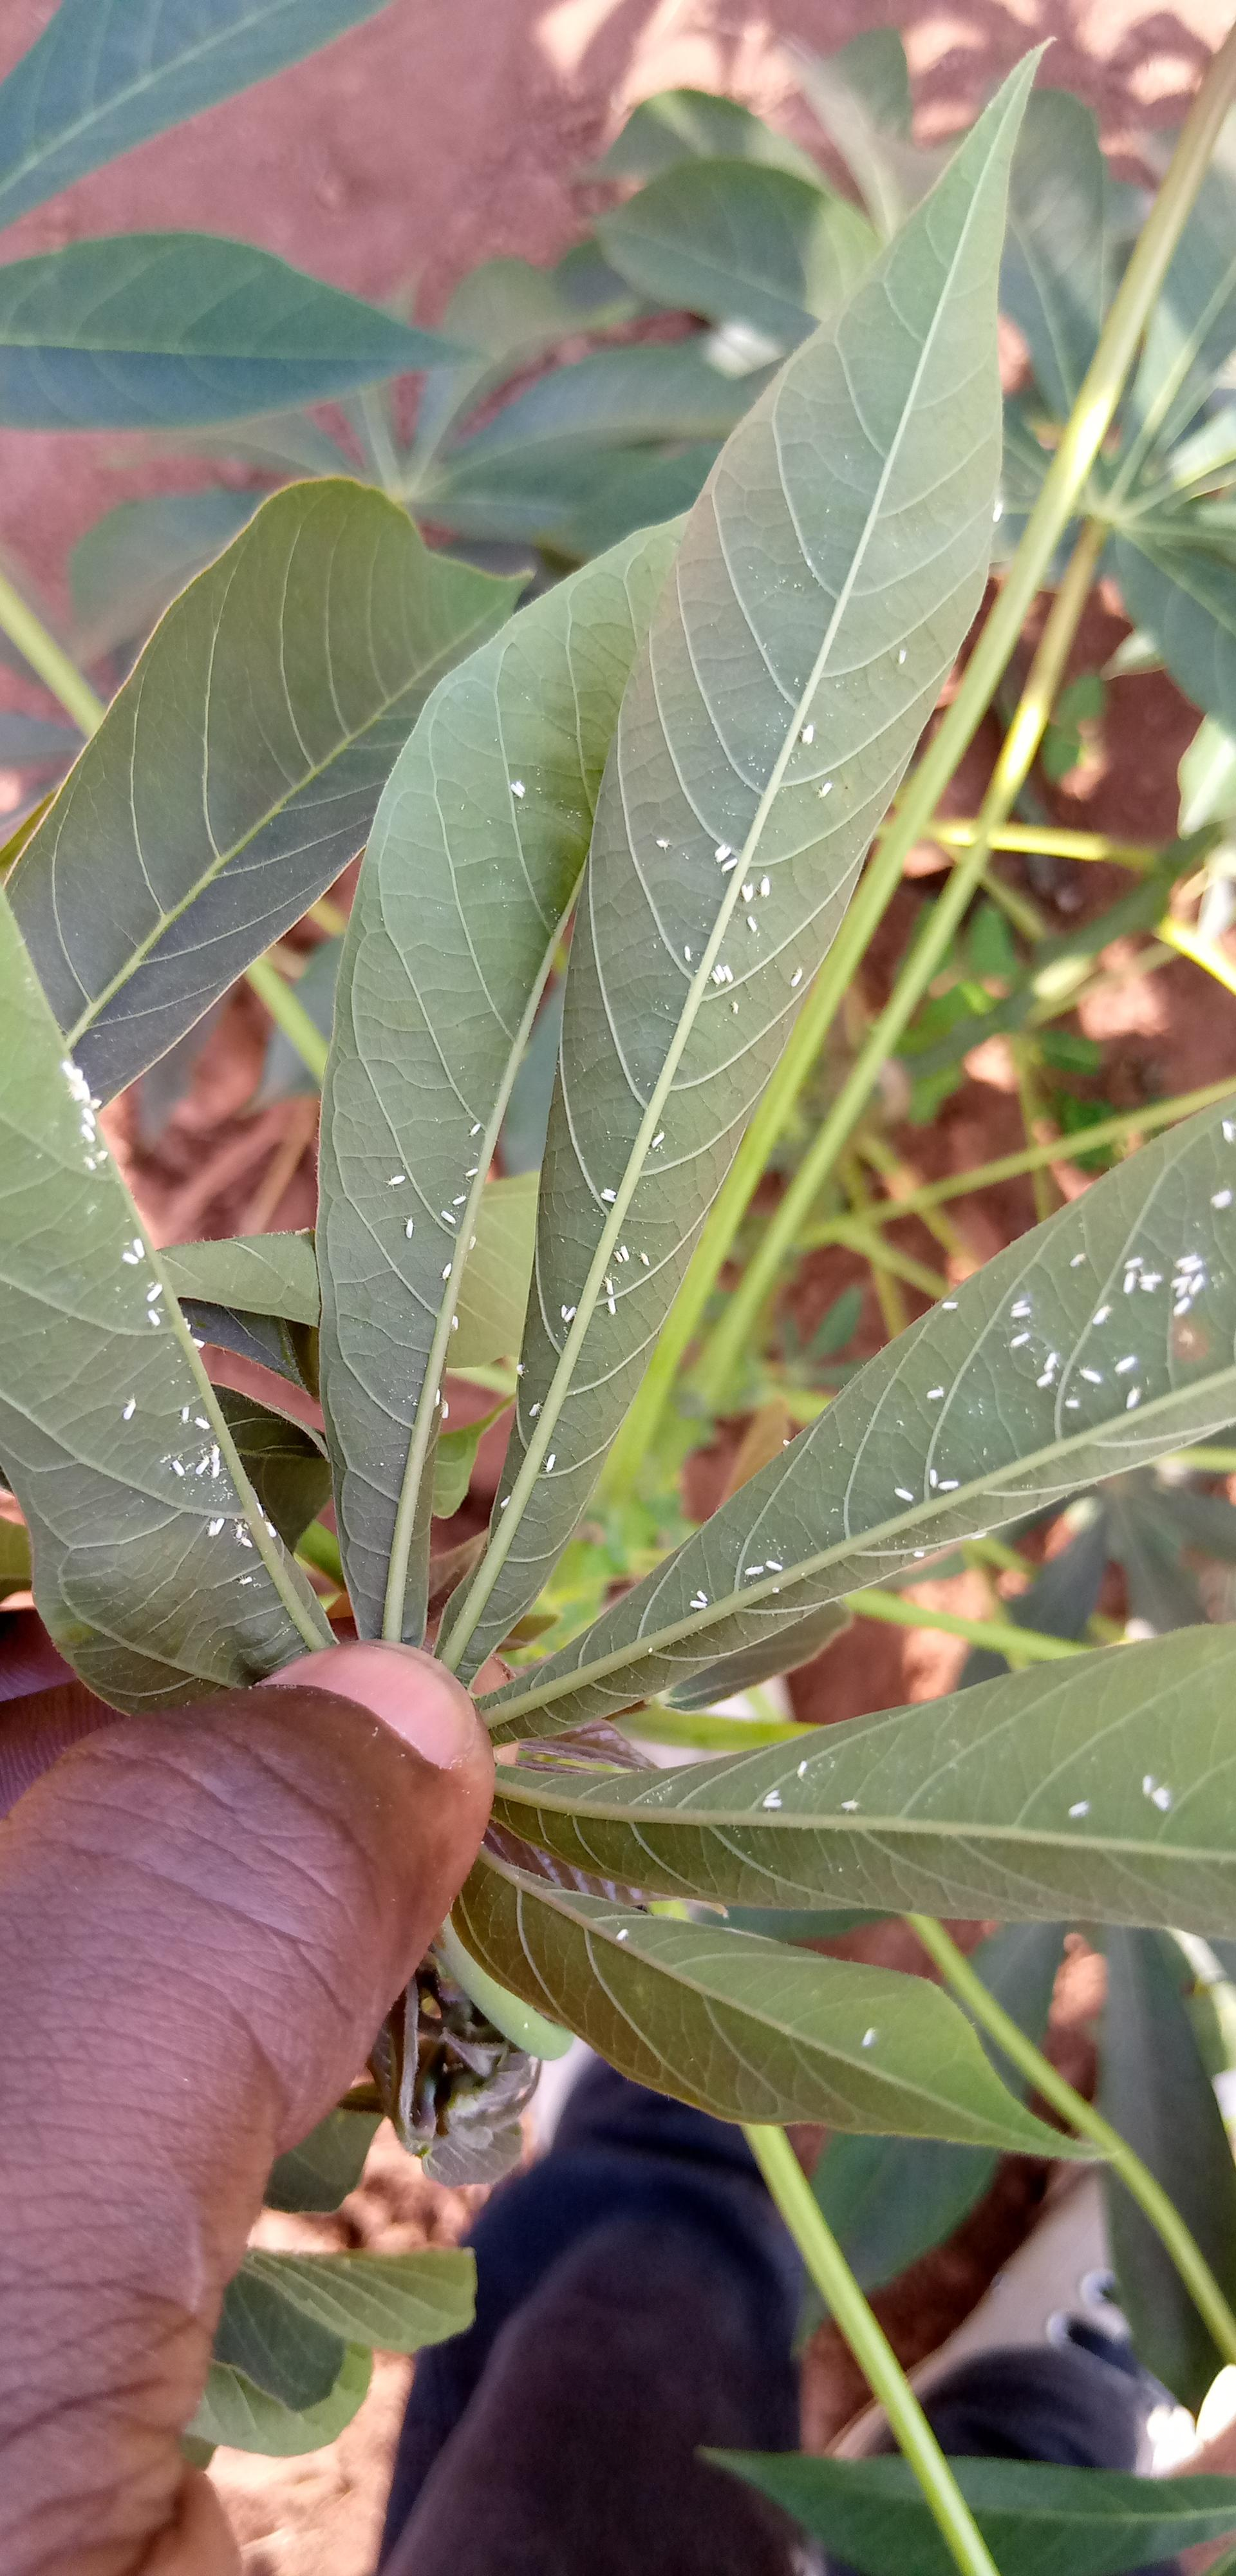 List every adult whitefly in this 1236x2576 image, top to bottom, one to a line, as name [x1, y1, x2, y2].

whitefly [896, 647, 908, 666]
whitefly [807, 723, 816, 746]
whitefly [800, 726, 807, 745]
whitefly [514, 781, 527, 794]
whitefly [816, 781, 834, 801]
whitefly [510, 782, 524, 800]
whitefly [654, 838, 670, 852]
whitefly [713, 844, 727, 858]
whitefly [716, 847, 732, 864]
whitefly [720, 858, 739, 875]
whitefly [763, 876, 772, 898]
whitefly [760, 878, 765, 898]
whitefly [740, 882, 750, 904]
whitefly [747, 882, 755, 899]
whitefly [745, 914, 760, 934]
whitefly [682, 944, 693, 963]
whitefly [714, 963, 726, 983]
whitefly [722, 964, 735, 985]
whitefly [788, 966, 803, 989]
whitefly [709, 969, 720, 986]
whitefly [729, 998, 740, 1016]
whitefly [61, 1059, 76, 1080]
whitefly [74, 1067, 84, 1080]
whitefly [79, 1079, 90, 1103]
whitefly [71, 1084, 84, 1102]
whitefly [89, 1097, 103, 1110]
whitefly [82, 1106, 97, 1126]
whitefly [1220, 1119, 1234, 1145]
whitefly [467, 1121, 482, 1139]
whitefly [79, 1124, 97, 1142]
whitefly [650, 1129, 667, 1150]
whitefly [94, 1148, 110, 1162]
whitefly [82, 1154, 99, 1171]
whitefly [462, 1165, 480, 1179]
whitefly [384, 1171, 408, 1188]
whitefly [603, 1188, 617, 1199]
whitefly [1209, 1189, 1232, 1204]
whitefly [451, 1192, 469, 1207]
whitefly [599, 1192, 616, 1204]
whitefly [1213, 1195, 1233, 1211]
whitefly [440, 1208, 458, 1227]
whitefly [402, 1216, 417, 1240]
whitefly [467, 1234, 477, 1253]
whitefly [132, 1236, 147, 1259]
whitefly [619, 1245, 631, 1264]
whitefly [612, 1250, 624, 1264]
whitefly [639, 1251, 652, 1267]
whitefly [1067, 1251, 1085, 1270]
whitefly [120, 1251, 139, 1266]
whitefly [1175, 1254, 1198, 1270]
whitefly [1122, 1256, 1143, 1269]
whitefly [1181, 1260, 1203, 1274]
whitefly [439, 1262, 452, 1283]
whitefly [1120, 1271, 1136, 1295]
whitefly [1137, 1271, 1163, 1283]
whitefly [1190, 1273, 1204, 1294]
whitefly [1170, 1276, 1194, 1289]
whitefly [604, 1277, 615, 1296]
whitefly [145, 1281, 165, 1303]
whitefly [1172, 1281, 1190, 1300]
whitefly [1139, 1282, 1157, 1293]
whitefly [1172, 1296, 1192, 1319]
whitefly [606, 1298, 618, 1318]
whitefly [939, 1300, 960, 1312]
whitefly [1009, 1300, 1027, 1310]
whitefly [1089, 1303, 1112, 1329]
whitefly [559, 1303, 568, 1320]
whitefly [1009, 1305, 1032, 1320]
whitefly [564, 1306, 577, 1323]
whitefly [147, 1307, 164, 1329]
whitefly [452, 1312, 460, 1334]
whitefly [1007, 1331, 1032, 1350]
whitefly [191, 1336, 205, 1350]
whitefly [1041, 1350, 1056, 1371]
whitefly [1112, 1355, 1136, 1375]
whitefly [515, 1362, 528, 1378]
whitefly [1077, 1367, 1104, 1386]
whitefly [1032, 1371, 1055, 1388]
whitefly [1124, 1385, 1142, 1412]
whitefly [924, 1387, 945, 1402]
whitefly [117, 1396, 138, 1423]
whitefly [1062, 1397, 1082, 1412]
whitefly [440, 1398, 451, 1420]
whitefly [527, 1400, 543, 1419]
whitefly [180, 1404, 190, 1425]
whitefly [193, 1415, 212, 1432]
whitefly [209, 1443, 221, 1461]
whitefly [542, 1451, 558, 1475]
whitefly [193, 1454, 211, 1476]
whitefly [169, 1457, 186, 1478]
whitefly [211, 1460, 221, 1481]
whitefly [928, 1466, 937, 1491]
whitefly [937, 1478, 960, 1493]
whitefly [892, 1485, 914, 1504]
whitefly [498, 1495, 512, 1511]
whitefly [216, 1517, 225, 1536]
whitefly [207, 1518, 216, 1538]
whitefly [263, 1519, 278, 1539]
whitefly [232, 1521, 245, 1539]
whitefly [239, 1537, 254, 1549]
whitefly [763, 1558, 783, 1574]
whitefly [744, 1565, 765, 1577]
whitefly [235, 1574, 257, 1587]
whitefly [695, 1589, 709, 1603]
whitefly [688, 1598, 708, 1611]
whitefly [793, 1757, 809, 1781]
whitefly [1140, 1773, 1154, 1799]
whitefly [1156, 1786, 1172, 1800]
whitefly [762, 1789, 783, 1800]
whitefly [1151, 1792, 1172, 1812]
whitefly [838, 1797, 861, 1812]
whitefly [1064, 1798, 1094, 1823]
whitefly [760, 1799, 784, 1810]
whitefly [612, 1926, 632, 1944]
whitefly [860, 2024, 878, 2049]